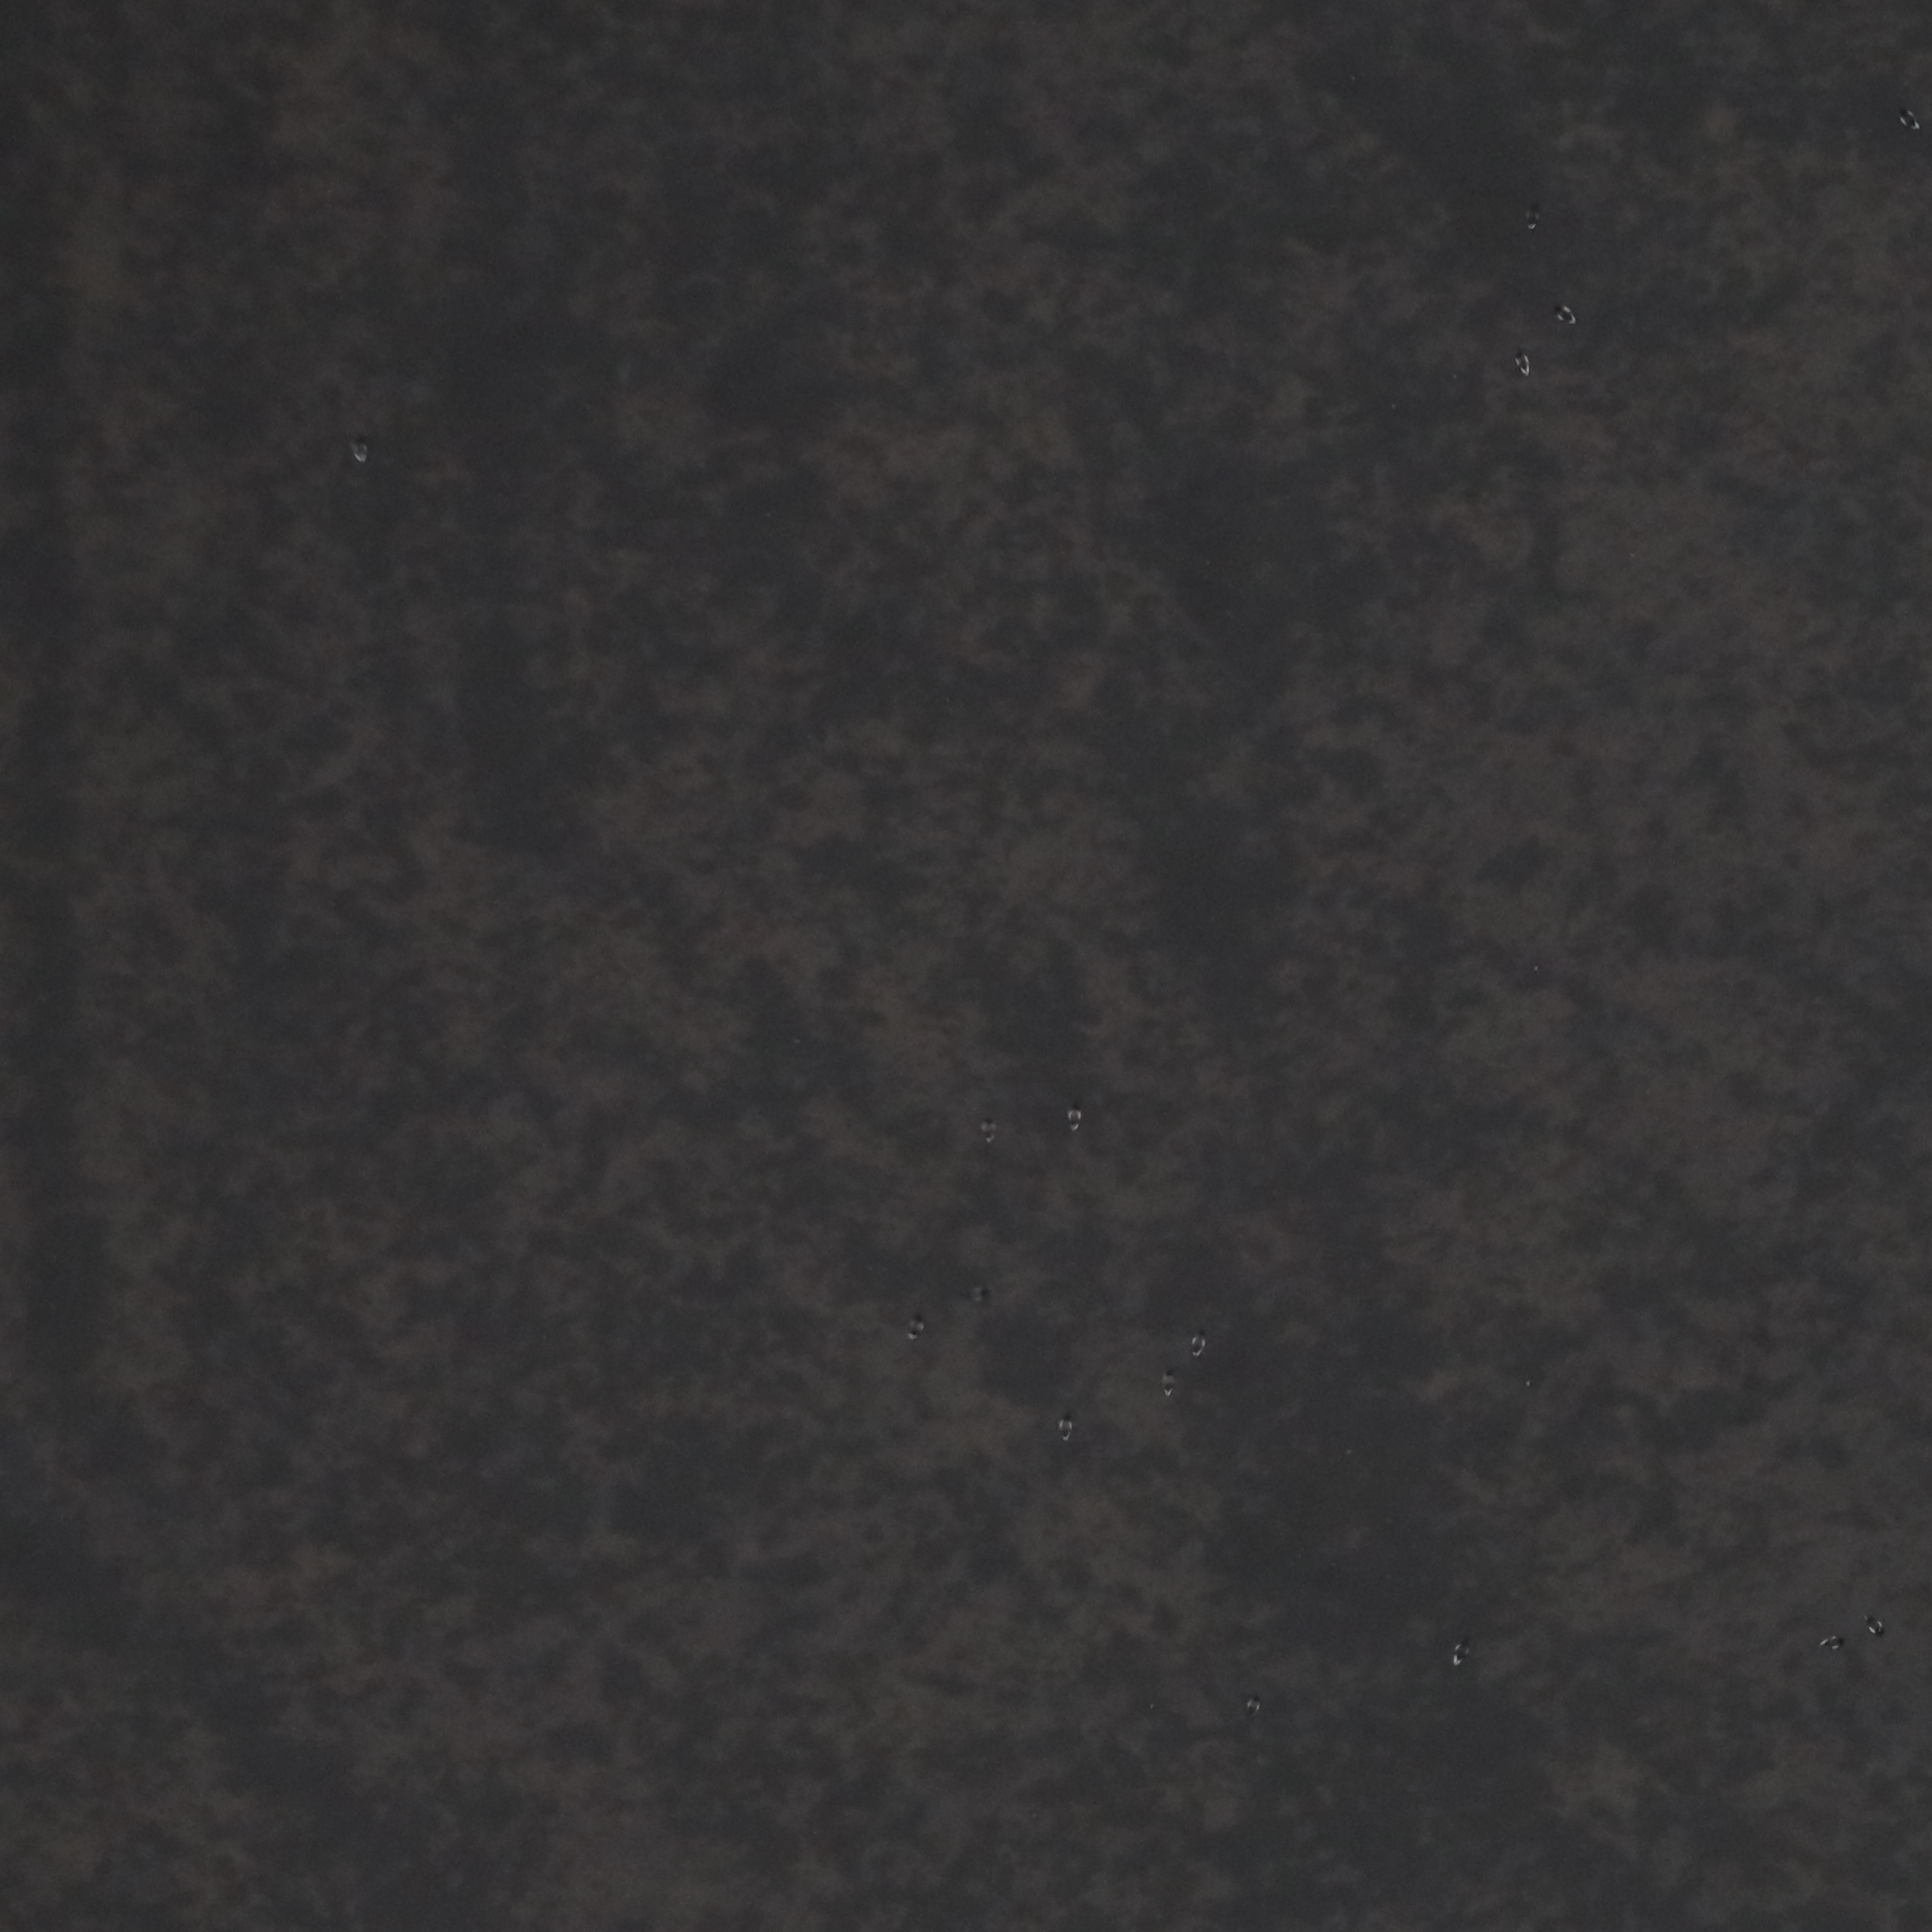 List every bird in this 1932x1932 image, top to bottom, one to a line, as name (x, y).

brant (1908, 119)
brant (1533, 213)
brant (1564, 315)
brant (1522, 362)
brant (359, 448)
brant (1075, 1116)
brant (990, 1126)
brant (983, 1285)
brant (913, 1317)
brant (1198, 1344)
brant (1175, 1383)
brant (1065, 1427)
brant (1875, 1623)
brant (1832, 1642)
brant (1464, 1659)
brant (1251, 1707)